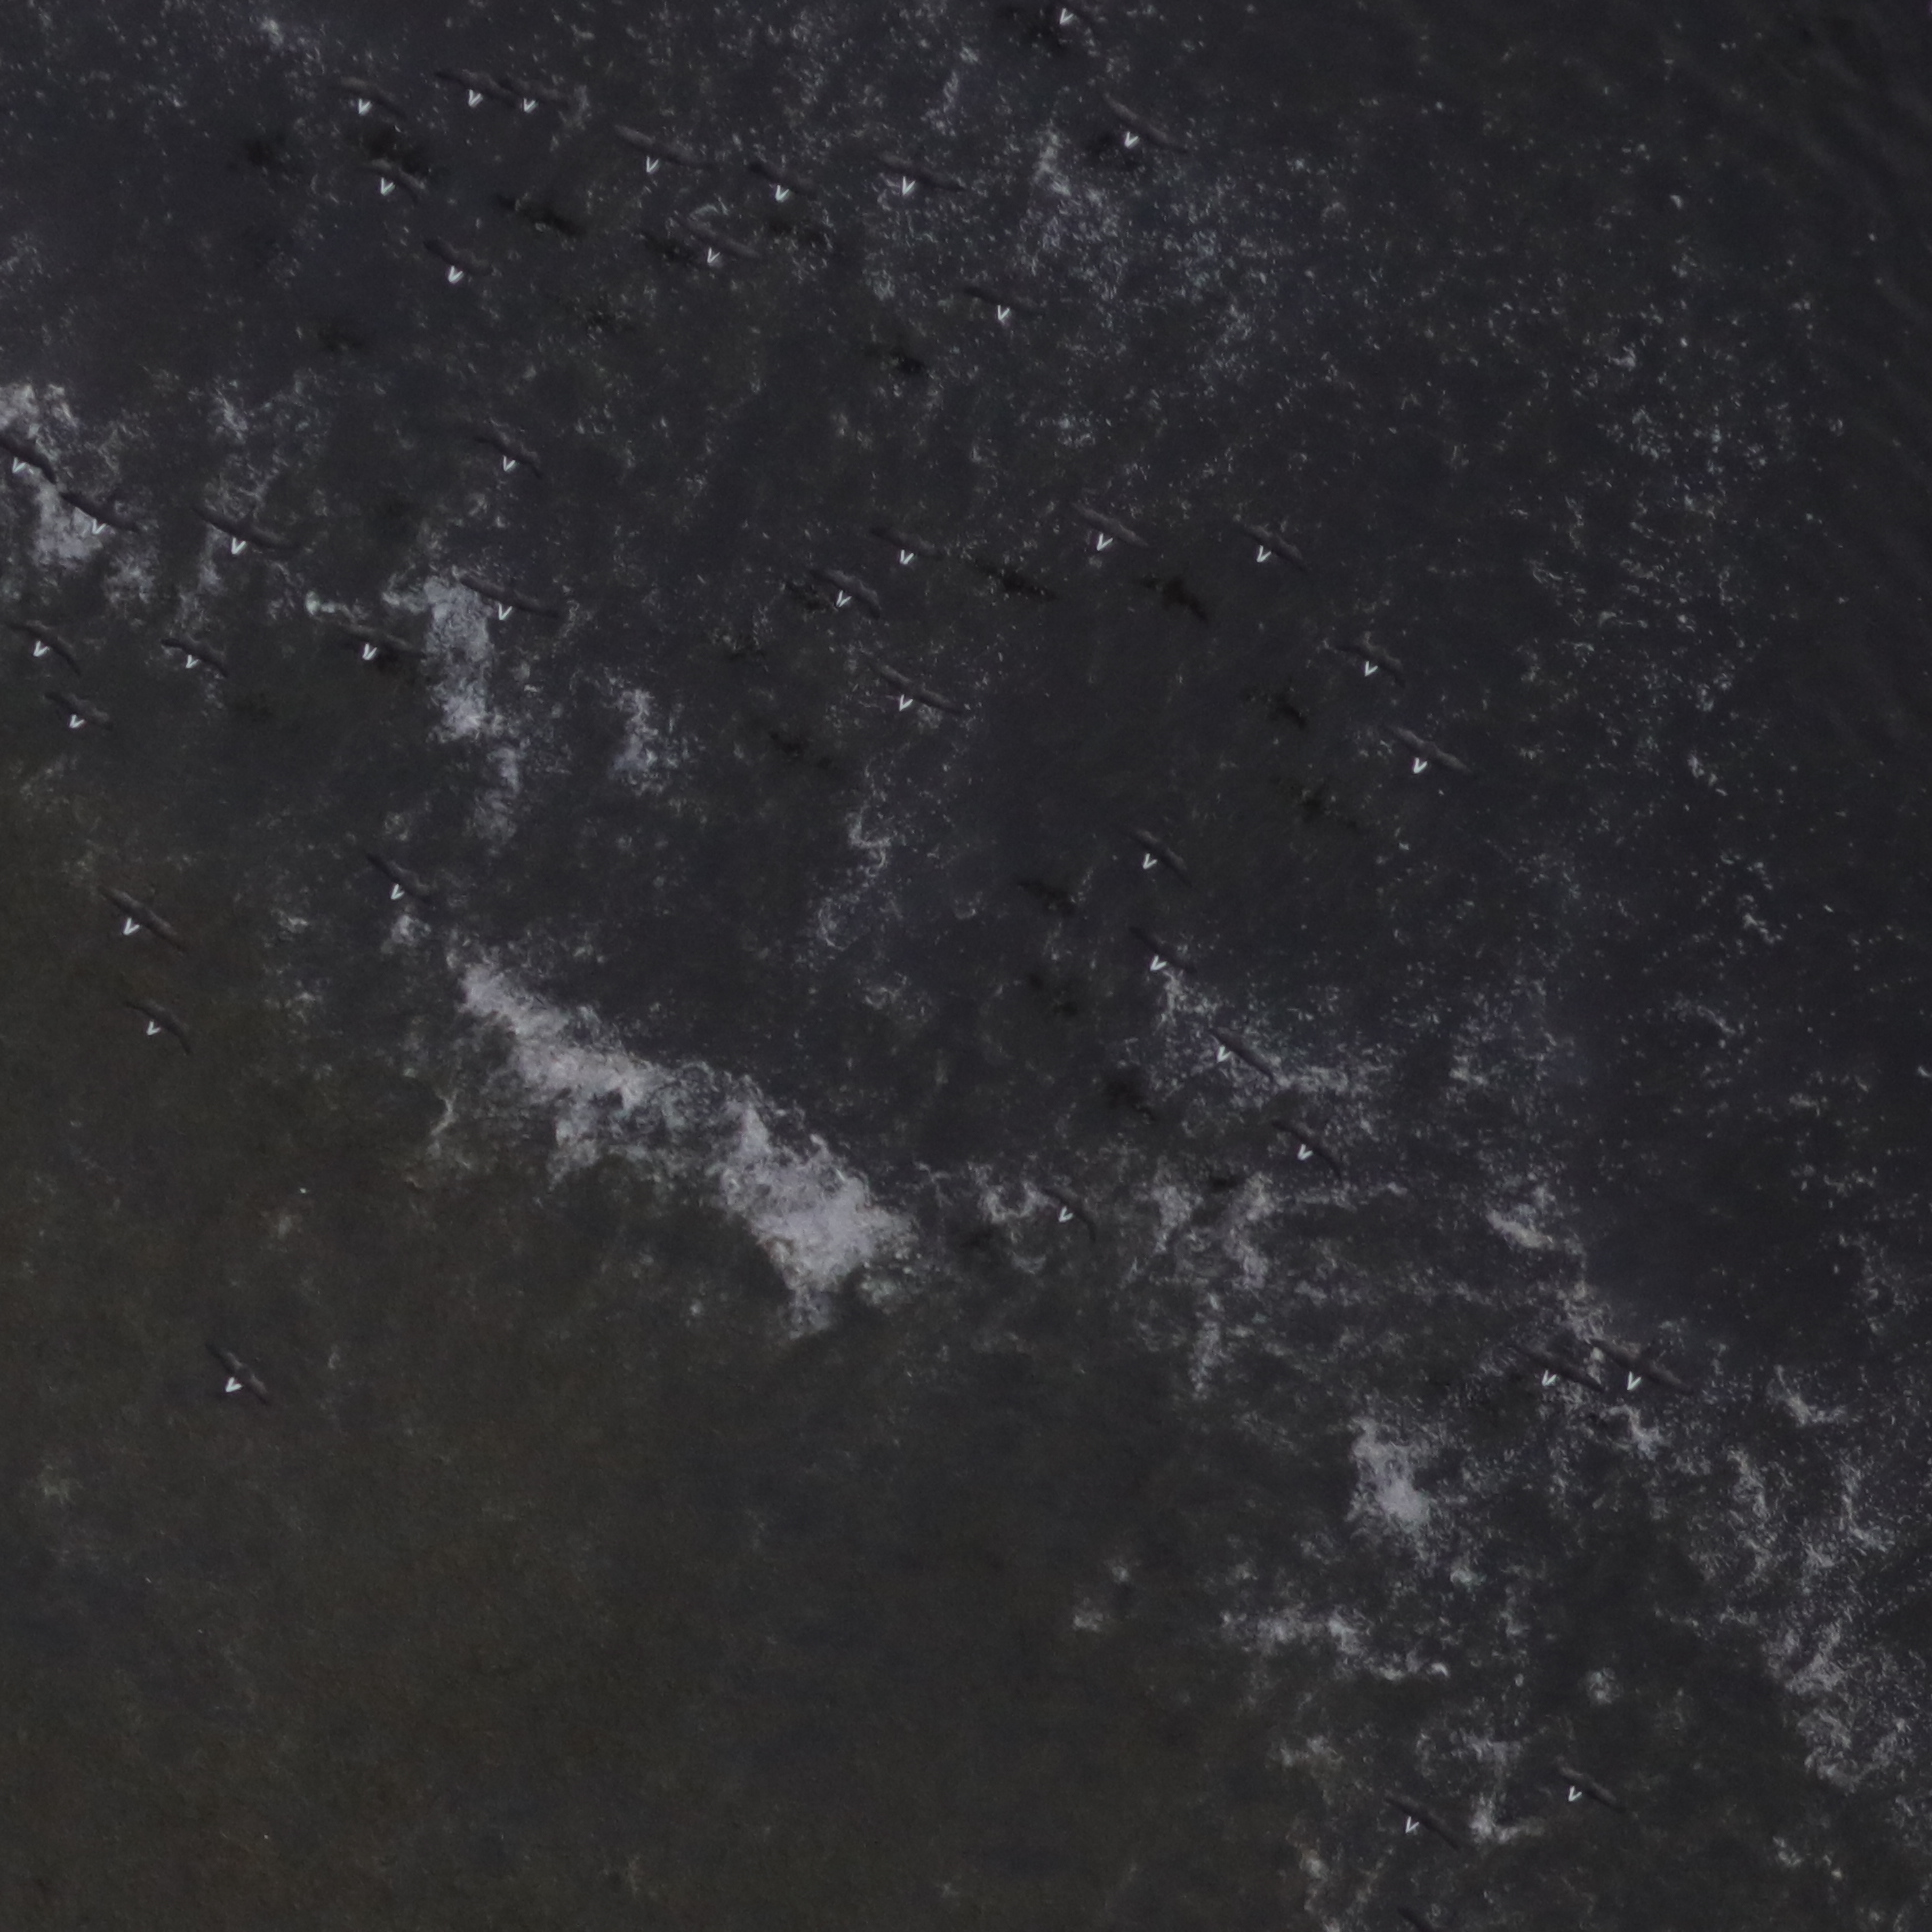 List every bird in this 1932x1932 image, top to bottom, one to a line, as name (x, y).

brant (1073, 7)
brant (480, 89)
brant (367, 92)
brant (530, 94)
brant (1133, 130)
brant (660, 152)
brant (913, 173)
brant (388, 174)
brant (788, 178)
brant (718, 244)
brant (459, 262)
brant (1006, 301)
brant (518, 454)
brant (25, 455)
brant (104, 519)
brant (1108, 529)
brant (243, 534)
brant (1268, 542)
brant (910, 547)
brant (850, 587)
brant (509, 598)
brant (373, 643)
brant (48, 645)
brant (191, 652)
brant (1378, 658)
brant (911, 692)
brant (82, 712)
brant (1424, 753)
brant (1151, 850)
brant (404, 885)
brant (137, 916)
brant (1164, 953)
brant (162, 1015)
brant (1229, 1039)
brant (1311, 1140)
brant (1075, 1208)
brant (1641, 1363)
brant (1556, 1371)
brant (238, 1377)
brant (1581, 1781)
brant (1417, 1810)